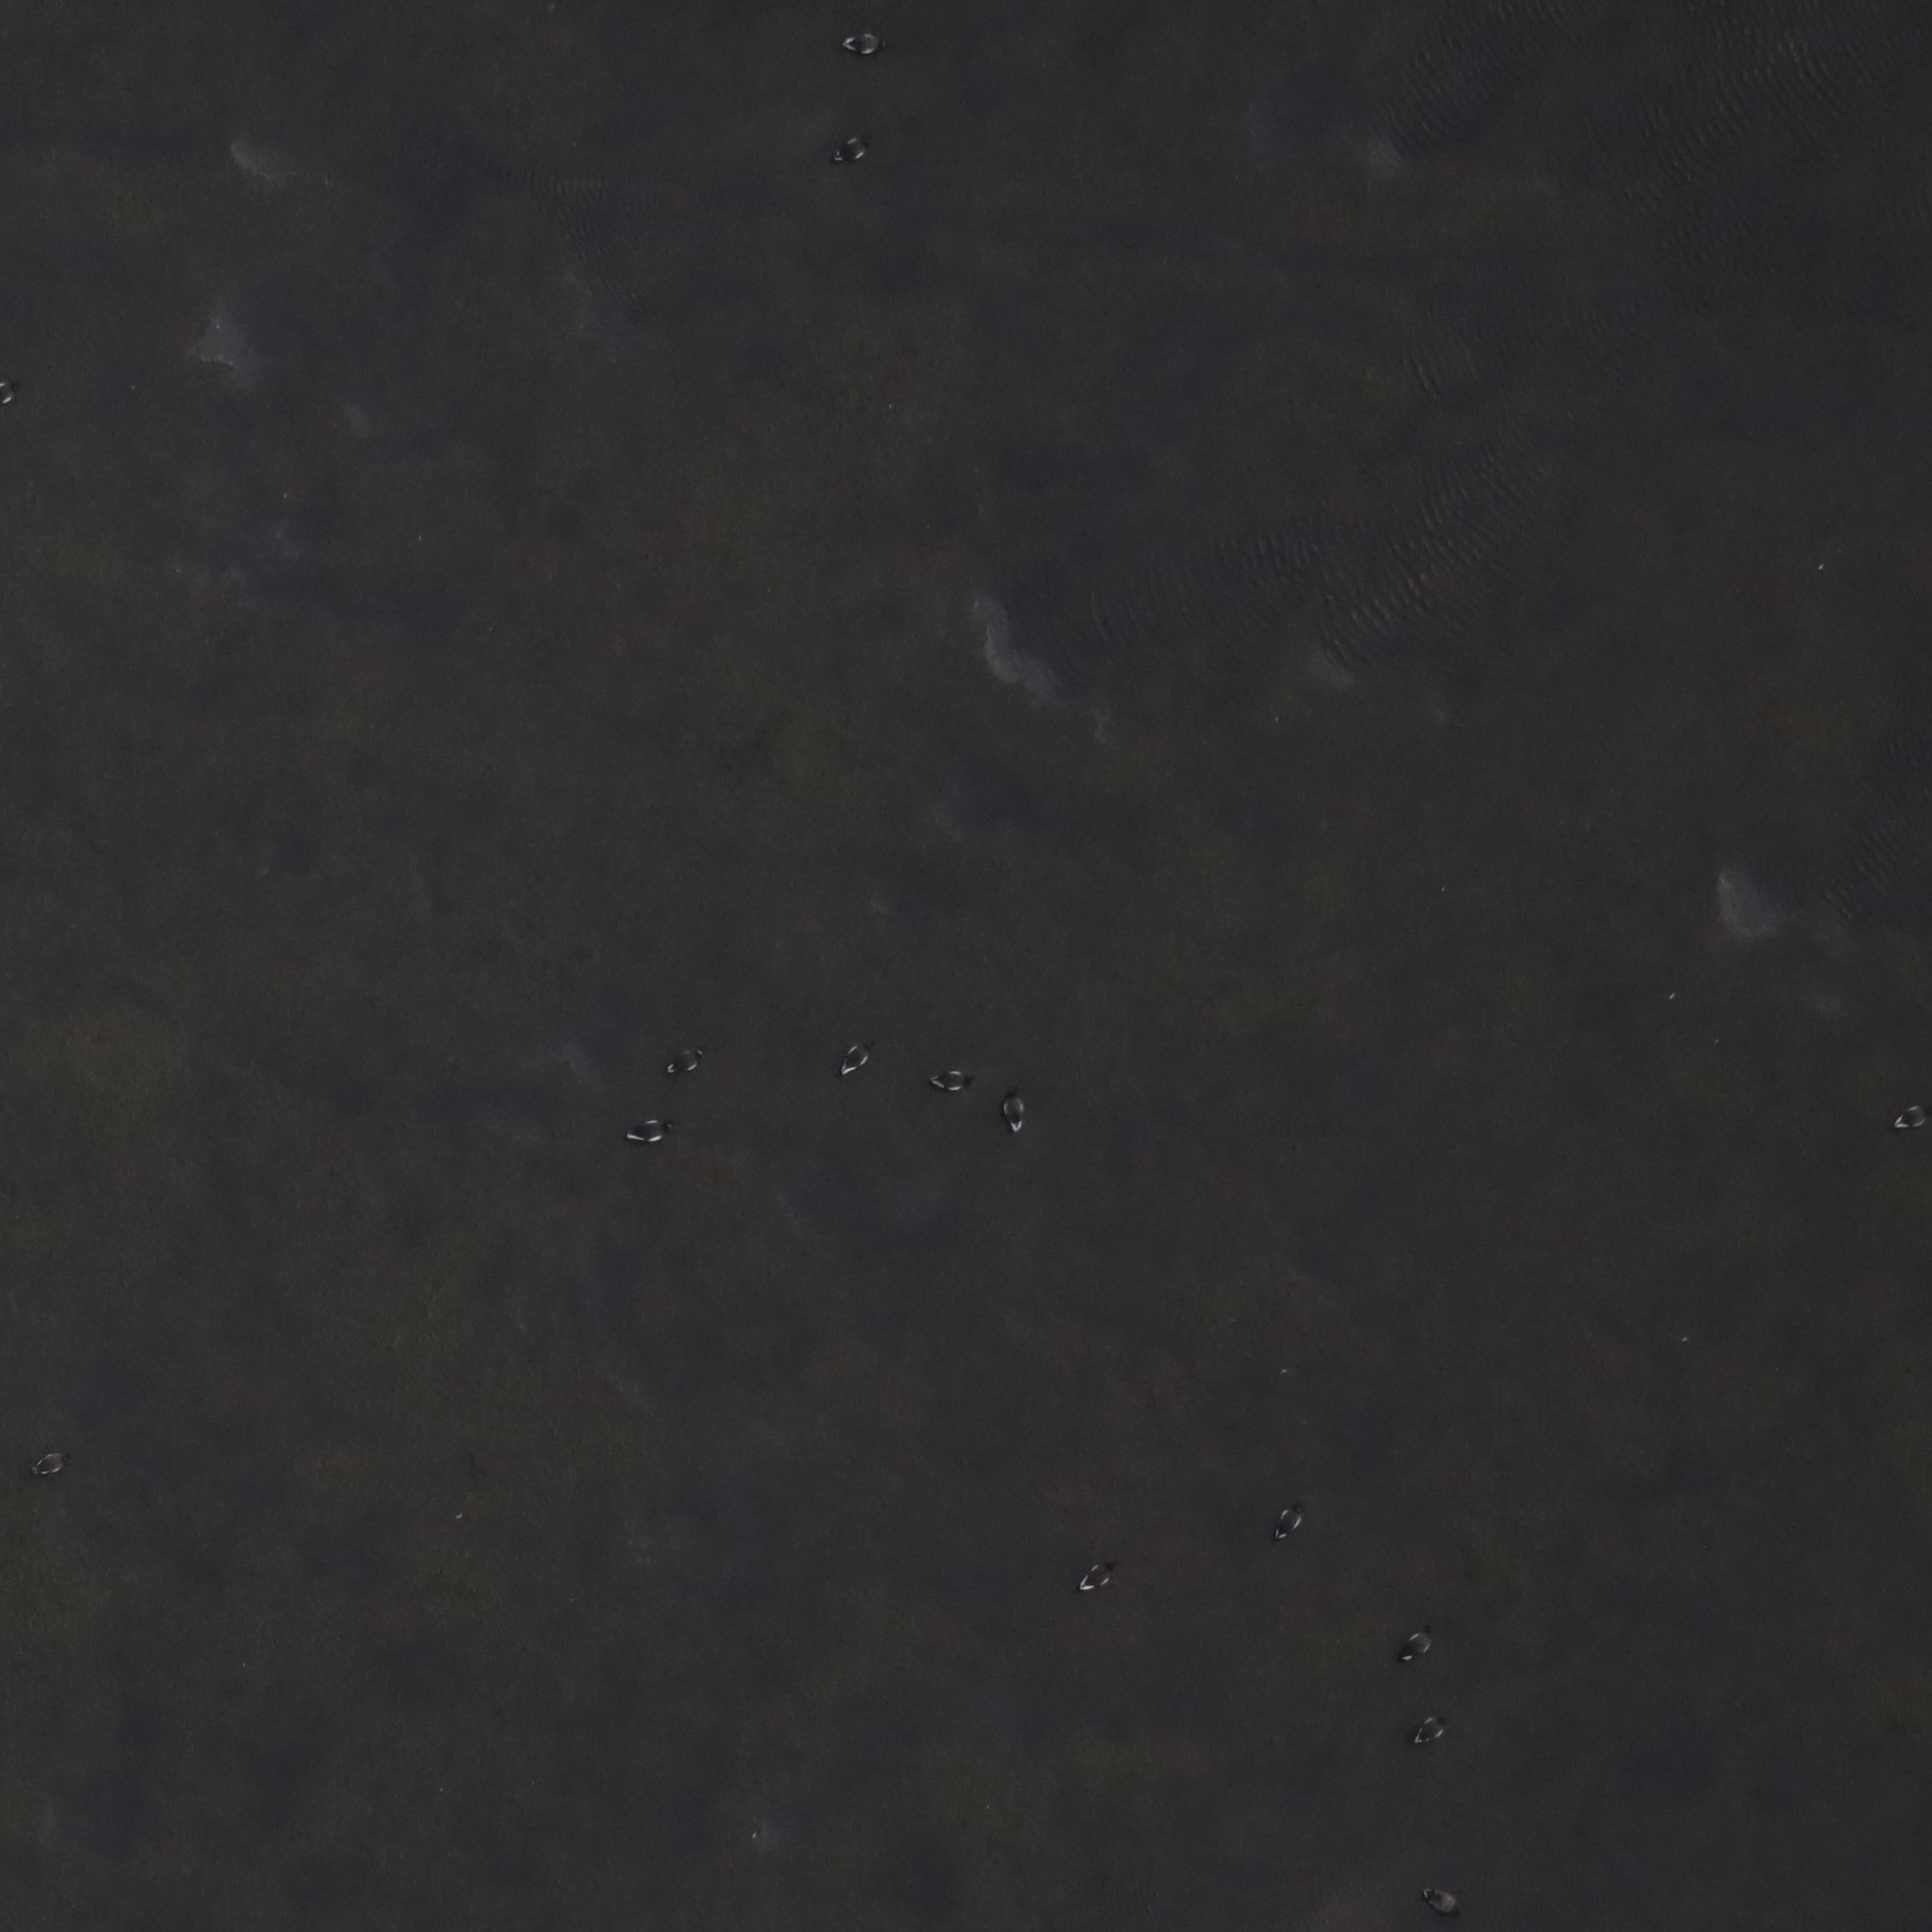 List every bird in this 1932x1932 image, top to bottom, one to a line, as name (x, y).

brant (863, 40)
brant (851, 153)
brant (856, 1058)
brant (686, 1059)
brant (952, 1082)
brant (1013, 1111)
brant (1911, 1117)
brant (650, 1132)
brant (46, 1459)
brant (1288, 1522)
brant (1095, 1577)
brant (1416, 1649)
brant (1431, 1729)
brant (1441, 1902)